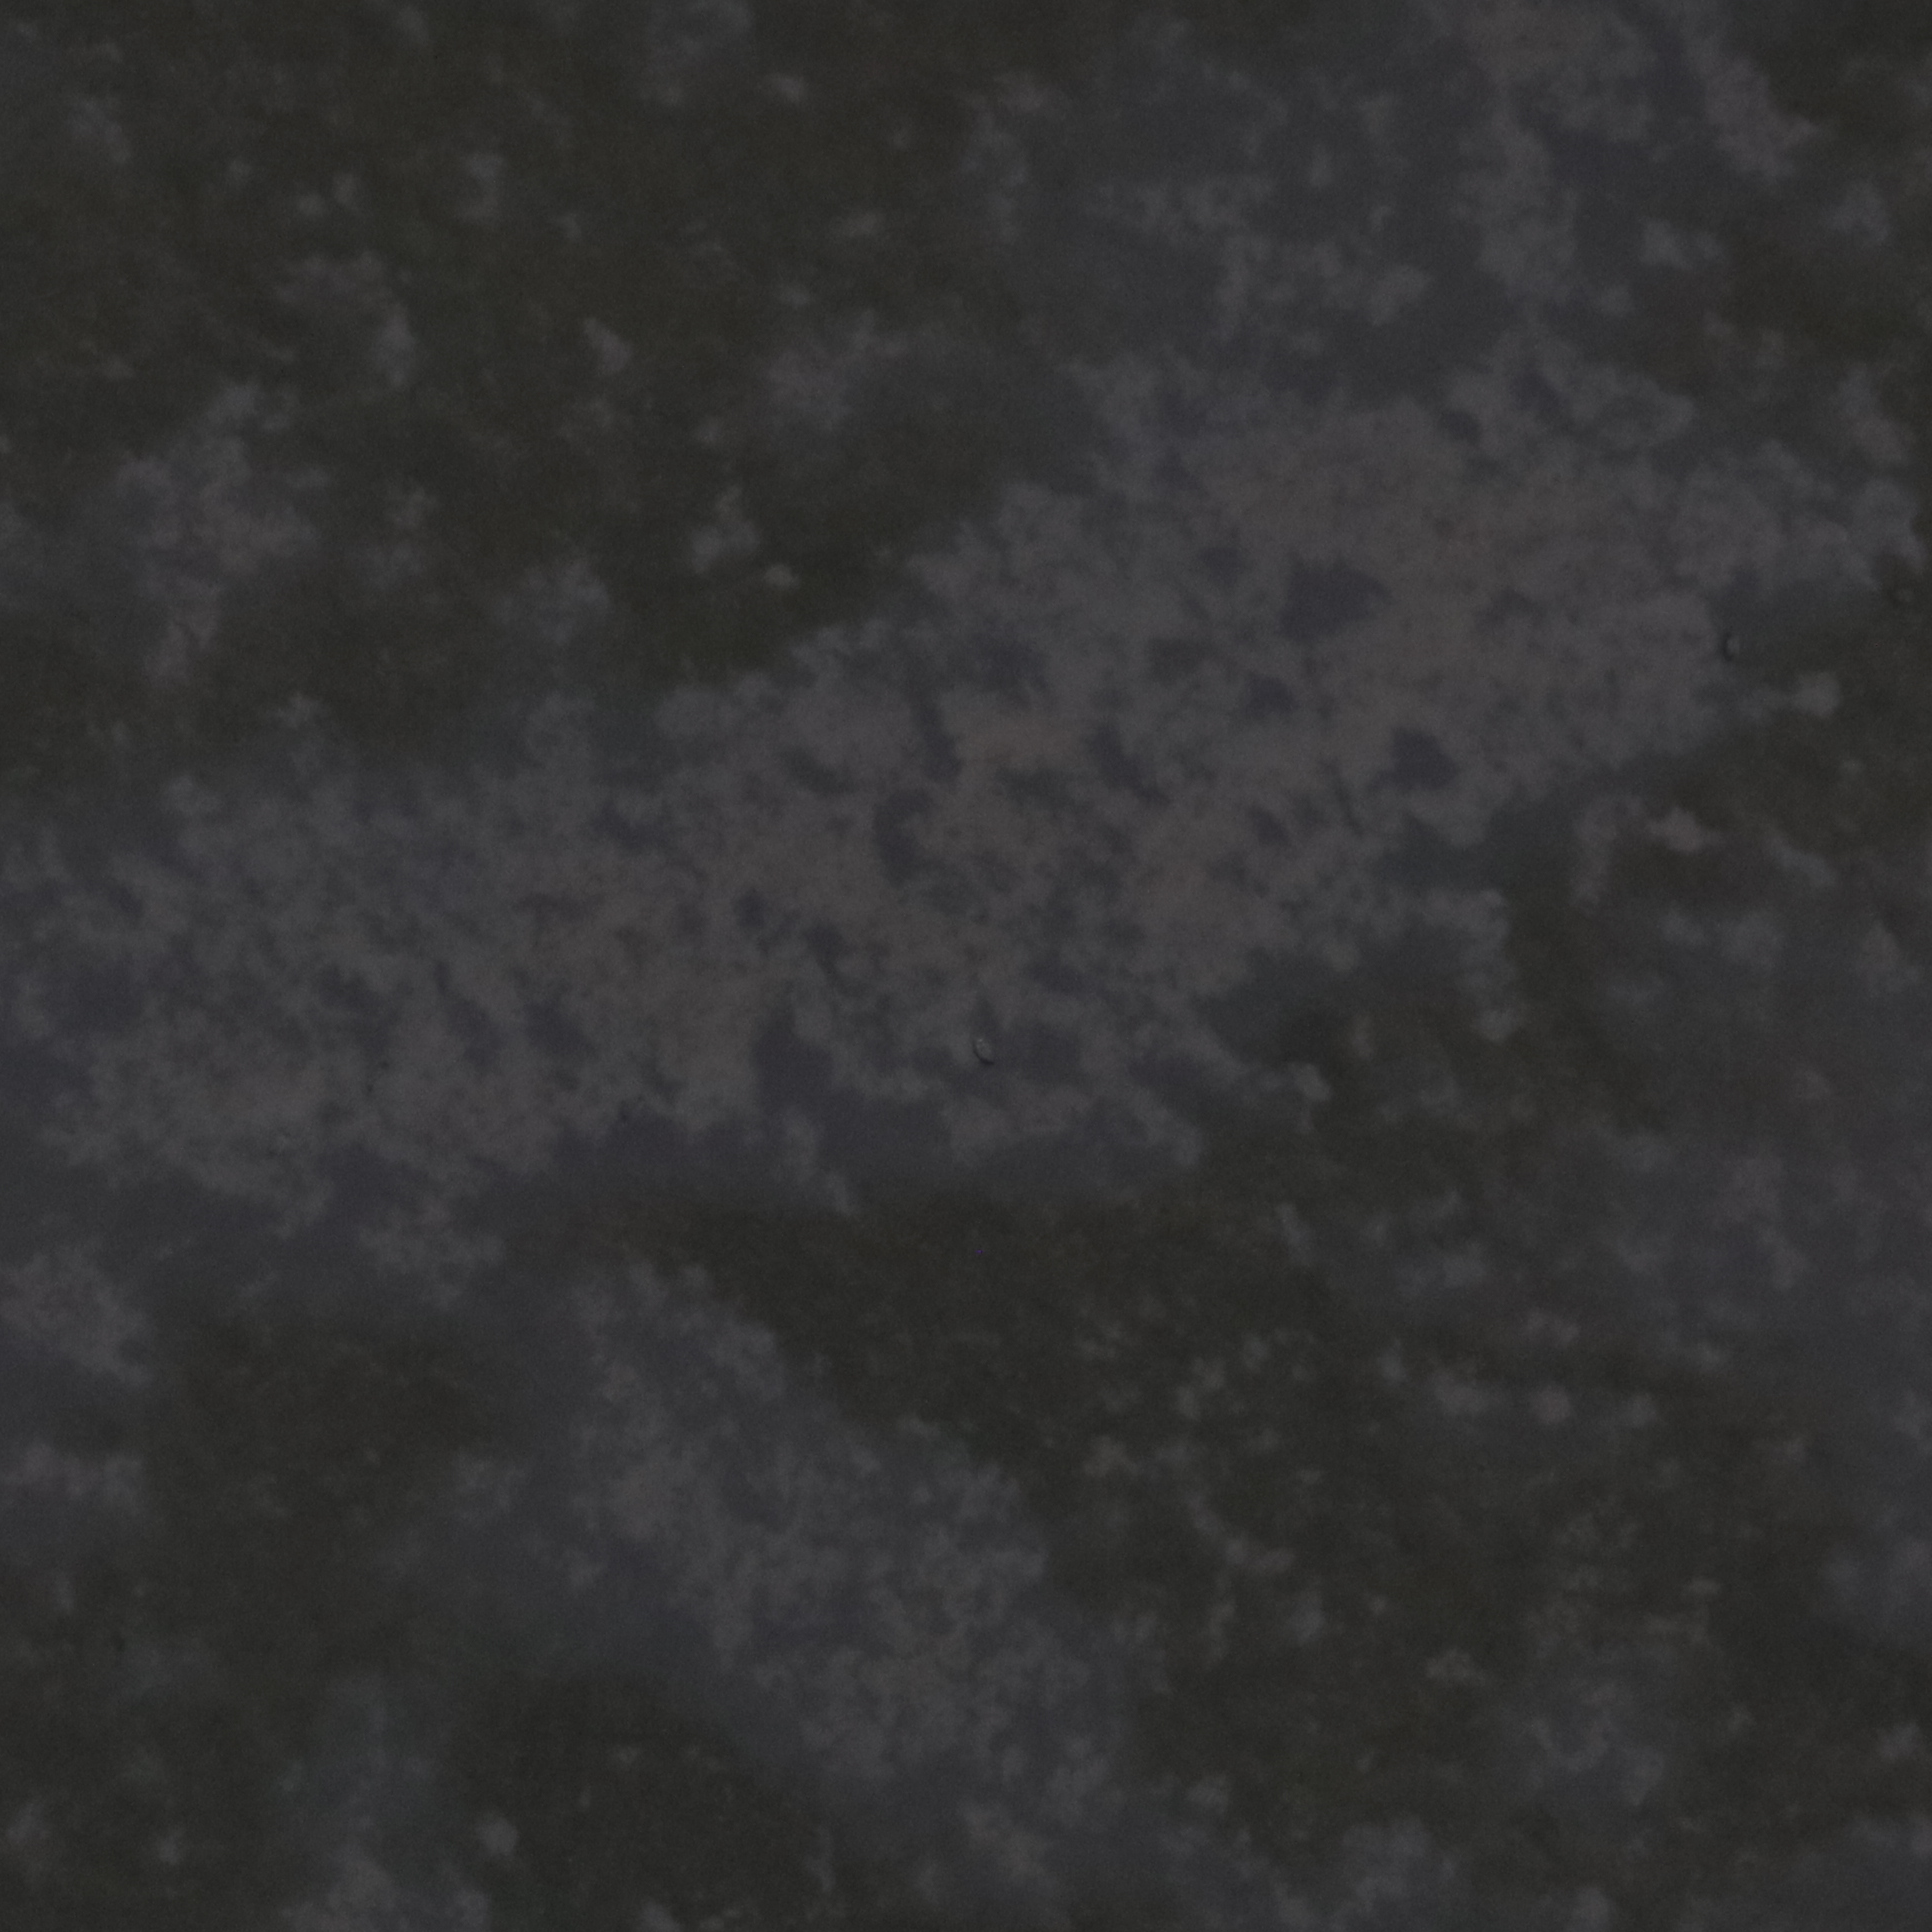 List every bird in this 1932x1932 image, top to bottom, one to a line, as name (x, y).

Canada goose (1728, 640)
Canada goose (985, 1046)
Canada goose (375, 1076)
Canada goose (281, 1148)